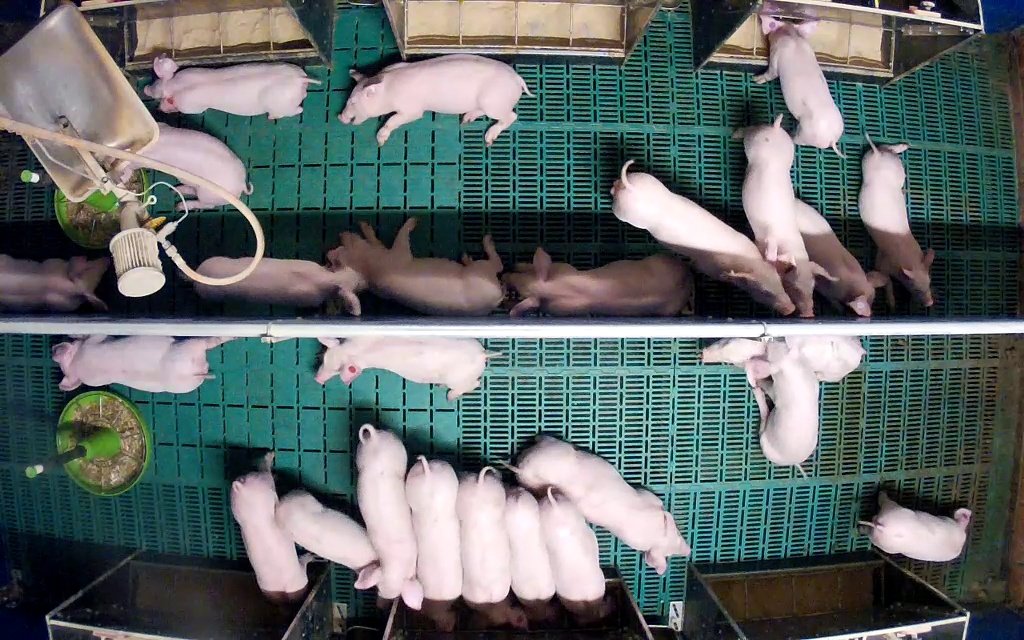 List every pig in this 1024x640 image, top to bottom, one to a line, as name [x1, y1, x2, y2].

pig [753, 12, 848, 159]
pig [142, 54, 321, 120]
pig [337, 54, 536, 146]
pig [731, 112, 838, 318]
pig [122, 122, 255, 210]
pig [860, 126, 934, 310]
pig [610, 159, 797, 317]
pig [792, 198, 887, 317]
pig [338, 216, 507, 315]
pig [504, 243, 690, 316]
pig [176, 245, 367, 318]
pig [0, 255, 111, 311]
pig [50, 335, 238, 393]
pig [311, 337, 504, 403]
pig [703, 337, 868, 384]
pig [743, 337, 818, 479]
pig [354, 424, 426, 615]
pig [498, 435, 691, 575]
pig [227, 451, 312, 601]
pig [405, 455, 464, 630]
pig [458, 467, 528, 632]
pig [539, 485, 612, 623]
pig [502, 486, 557, 625]
pig [272, 488, 391, 577]
pig [857, 490, 974, 562]